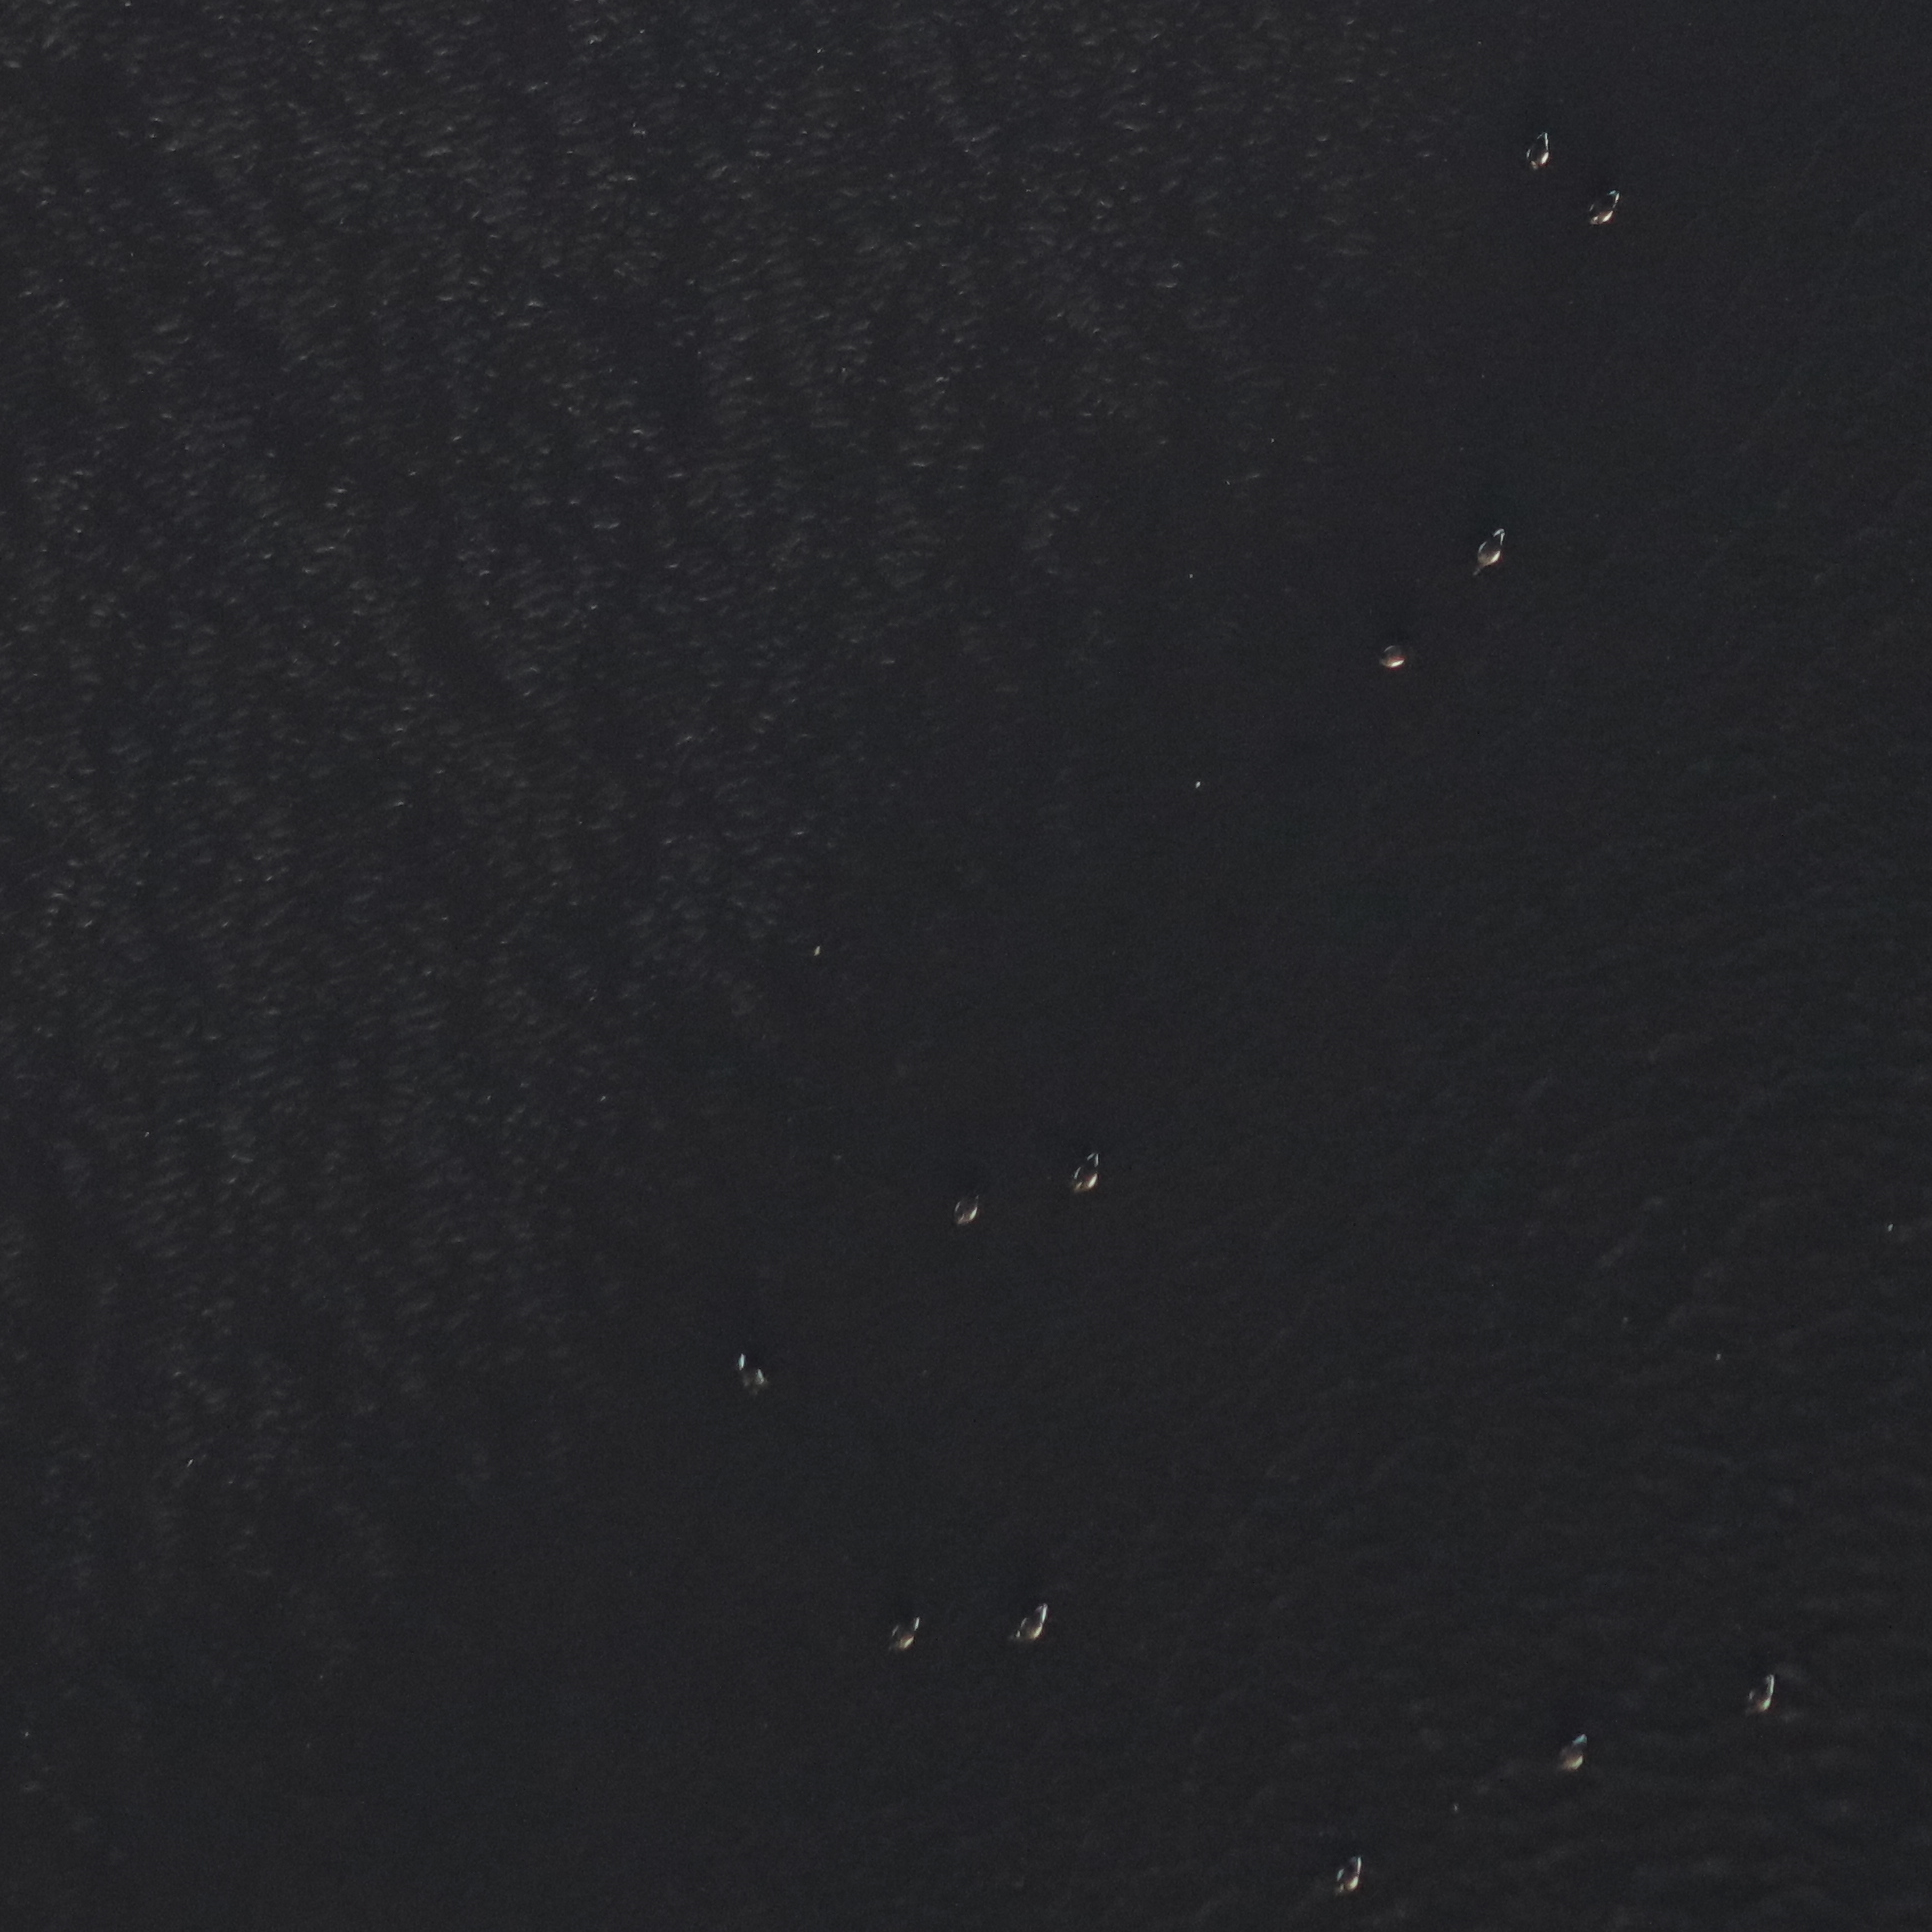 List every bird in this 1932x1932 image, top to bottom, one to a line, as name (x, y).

brant (1536, 148)
brant (1605, 206)
brant (1490, 550)
brant (1394, 658)
brant (1086, 1173)
brant (966, 1211)
brant (749, 1375)
brant (1032, 1626)
brant (906, 1634)
brant (1761, 1696)
brant (1572, 1756)
brant (1350, 1874)